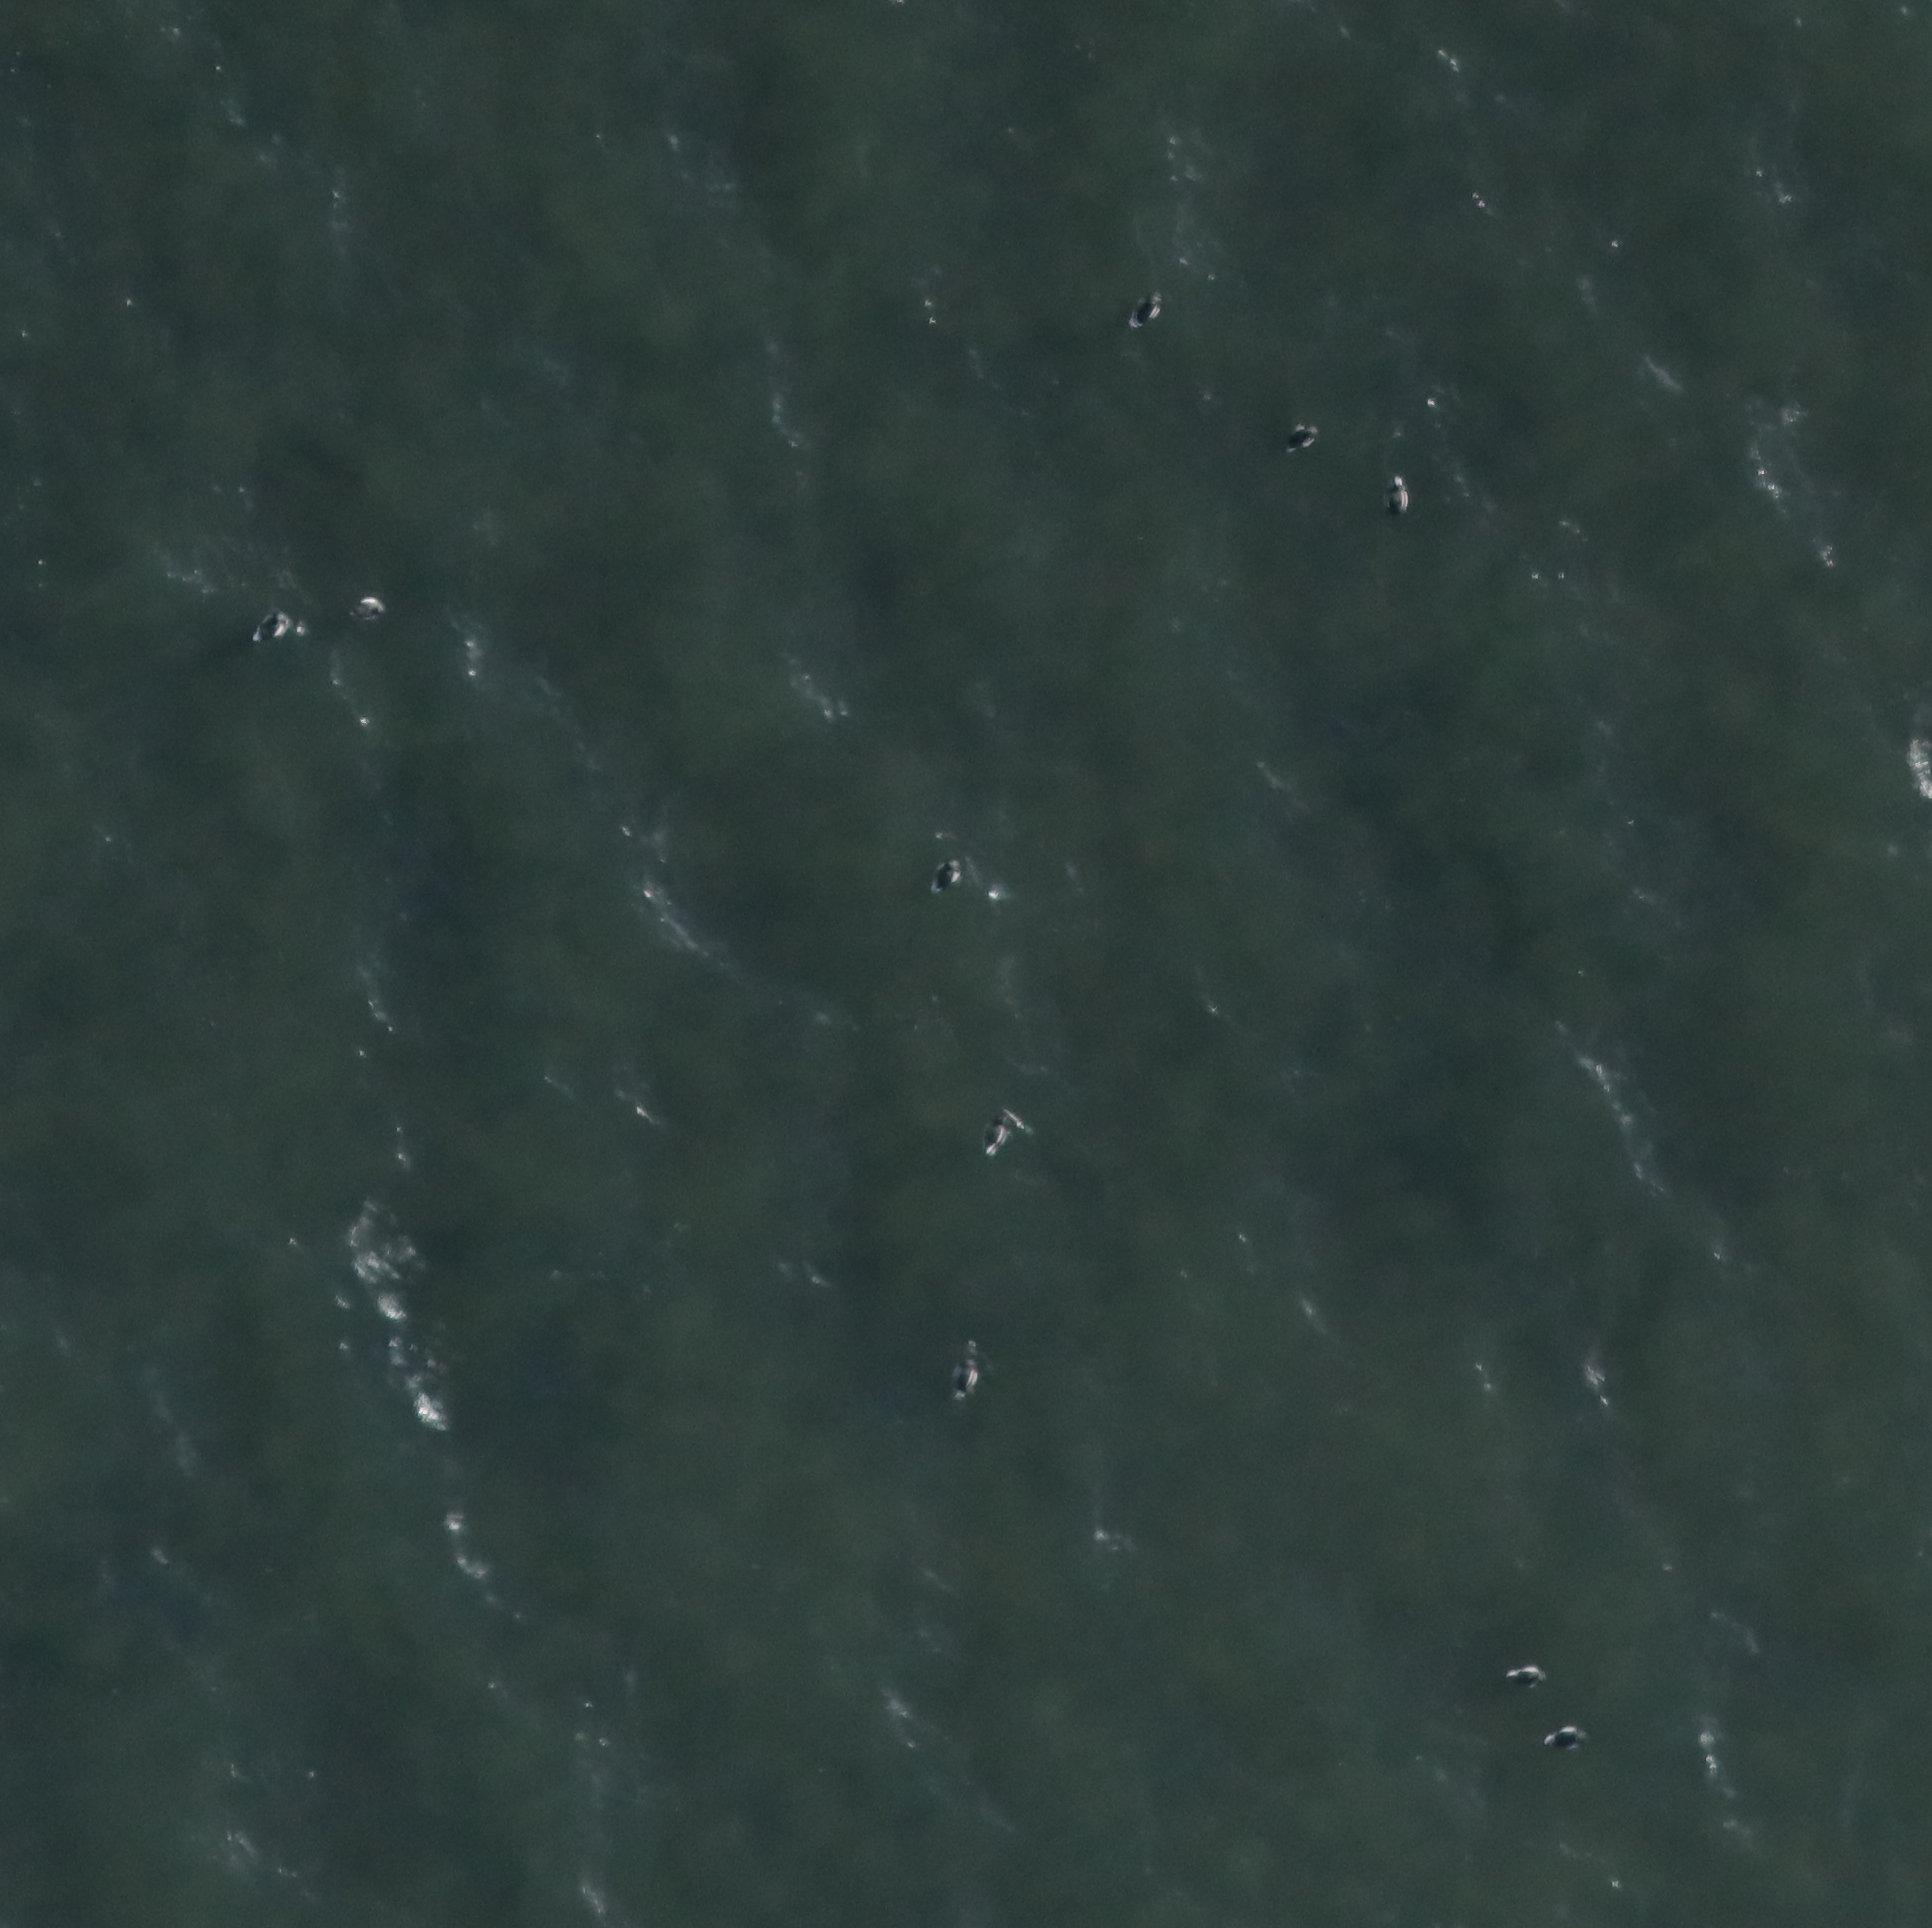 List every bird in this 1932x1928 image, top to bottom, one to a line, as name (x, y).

brant (1141, 311)
brant (1302, 438)
brant (1395, 497)
brant (365, 612)
brant (271, 628)
brant (949, 874)
brant (995, 1135)
brant (965, 1376)
brant (1529, 1679)
brant (1576, 1739)